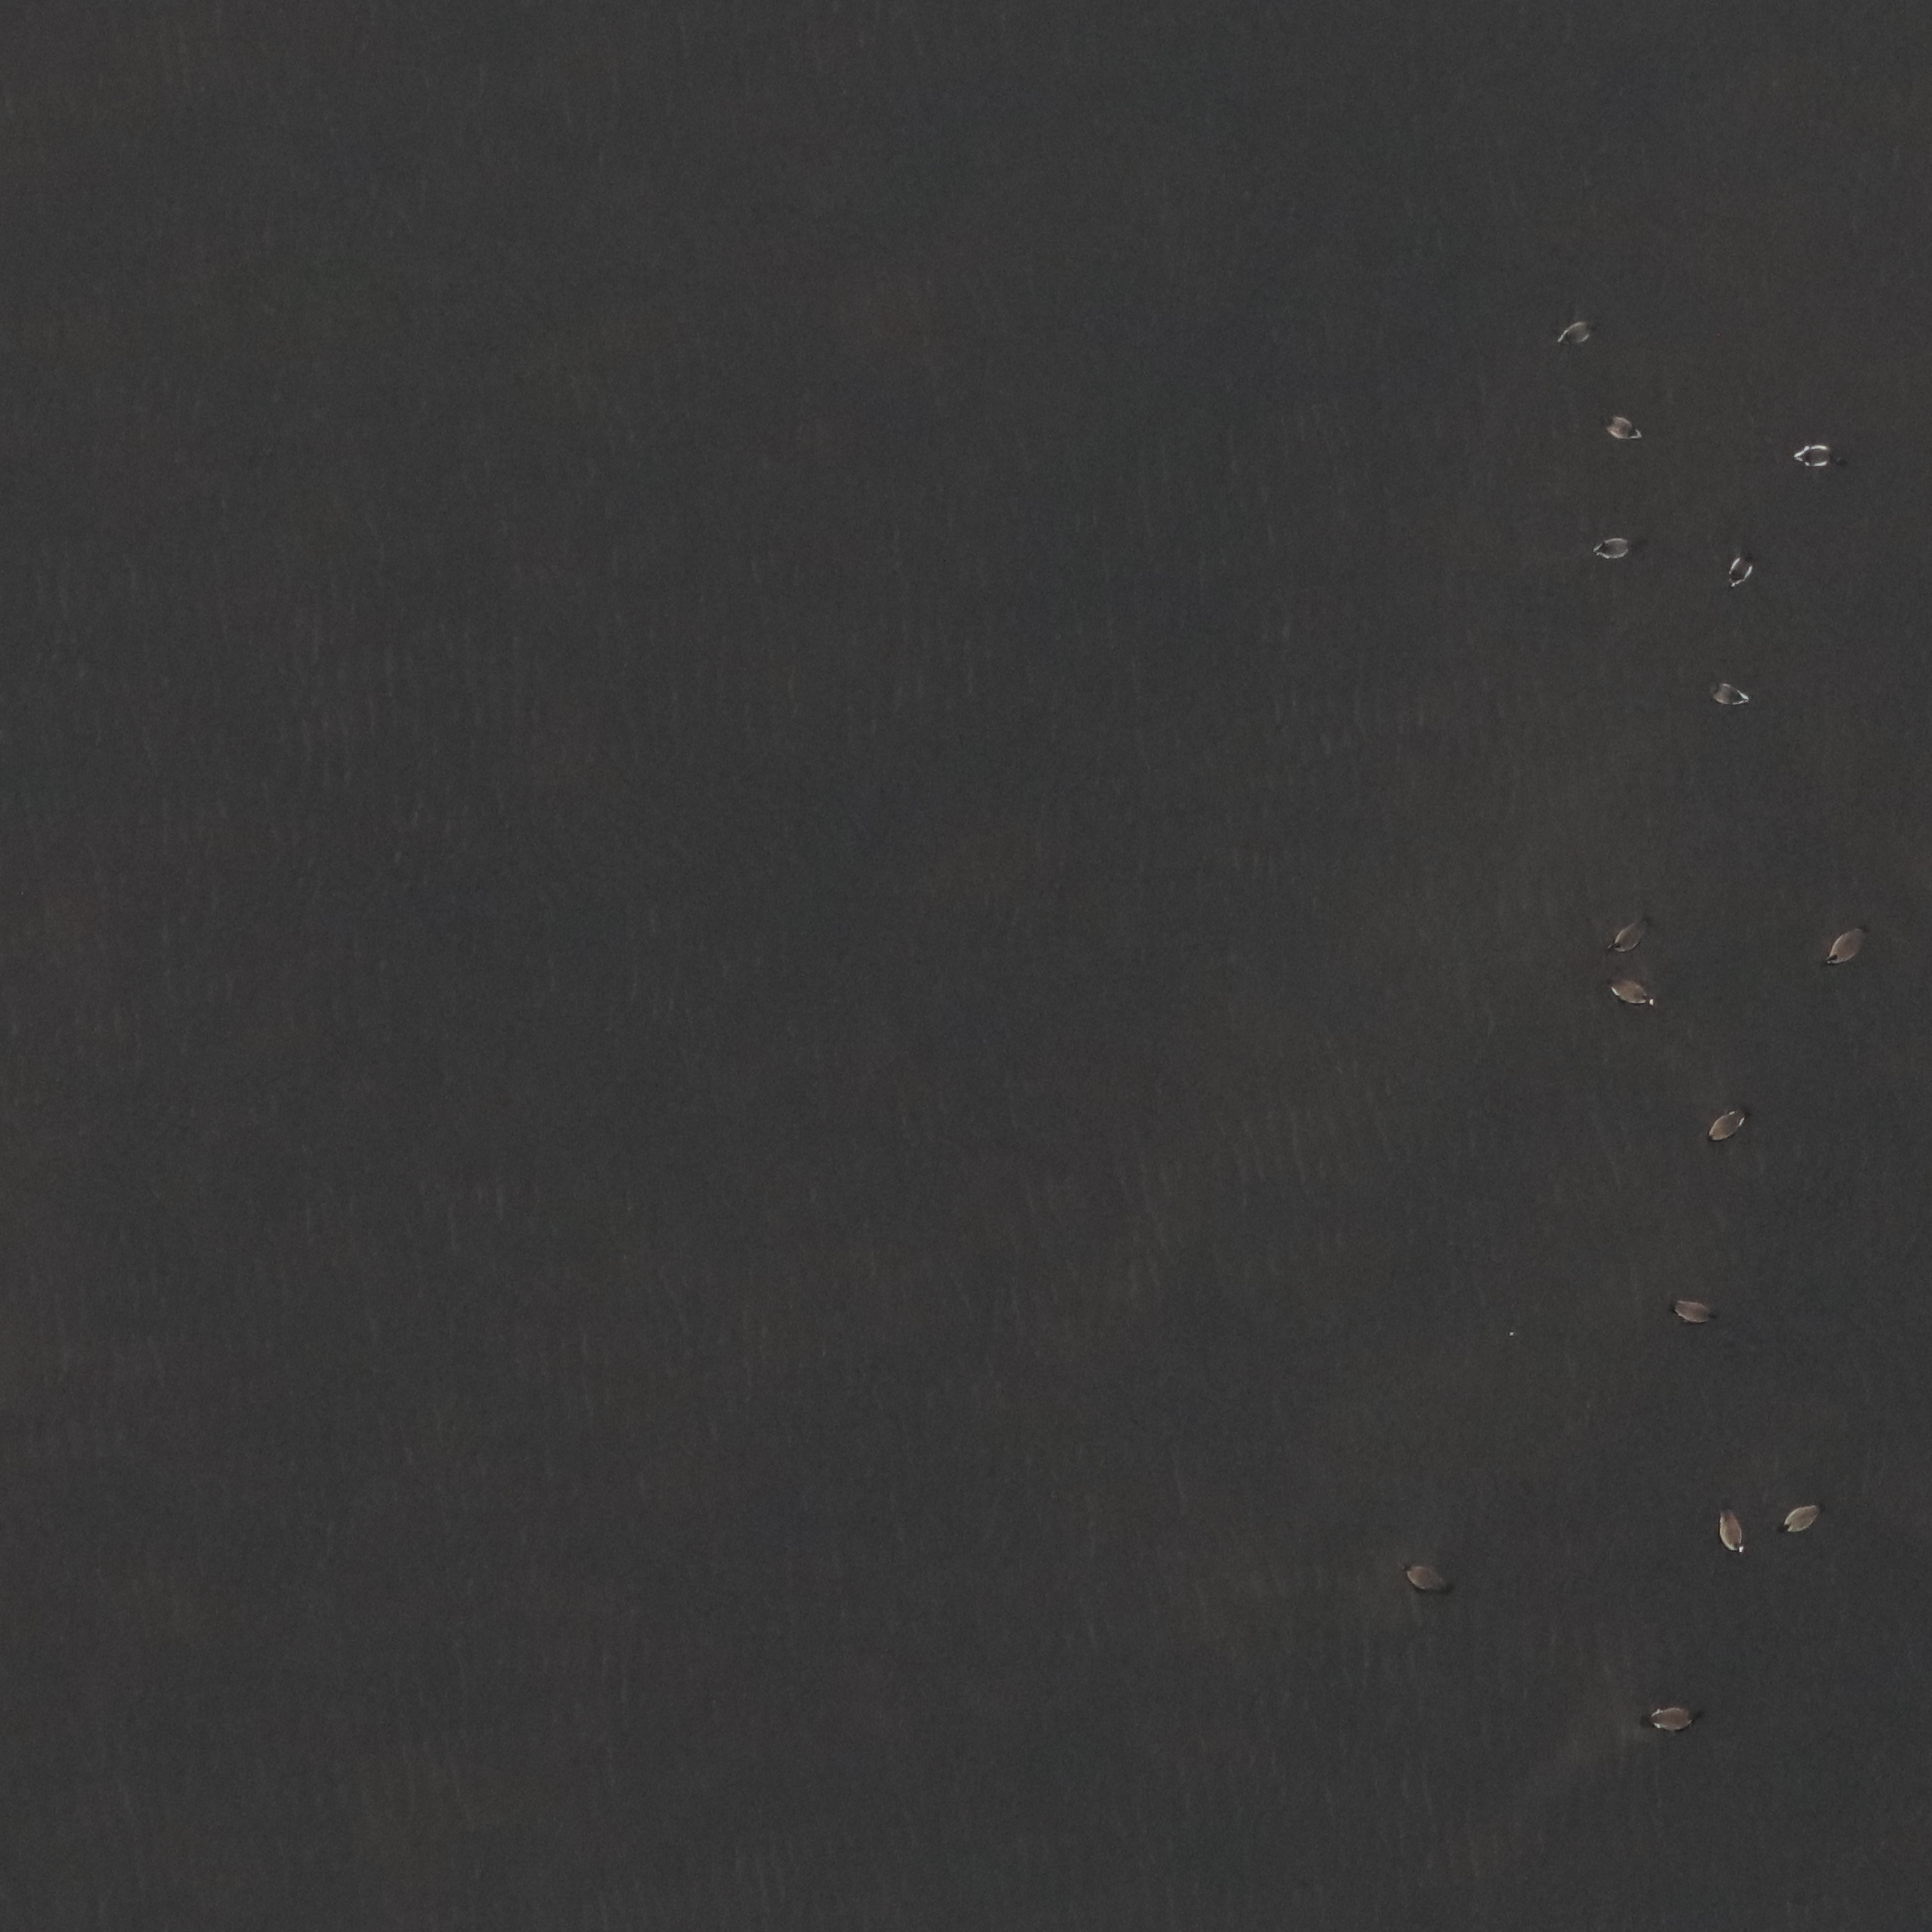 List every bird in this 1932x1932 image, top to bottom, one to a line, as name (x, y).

brant (1576, 334)
brant (1623, 426)
brant (1818, 455)
brant (1616, 547)
brant (1741, 570)
brant (1730, 694)
Canada goose (1630, 938)
Canada goose (1848, 946)
Canada goose (1631, 990)
Canada goose (1727, 1124)
Canada goose (1693, 1310)
Canada goose (1802, 1518)
Canada goose (1731, 1531)
Canada goose (1427, 1576)
Canada goose (1672, 1719)